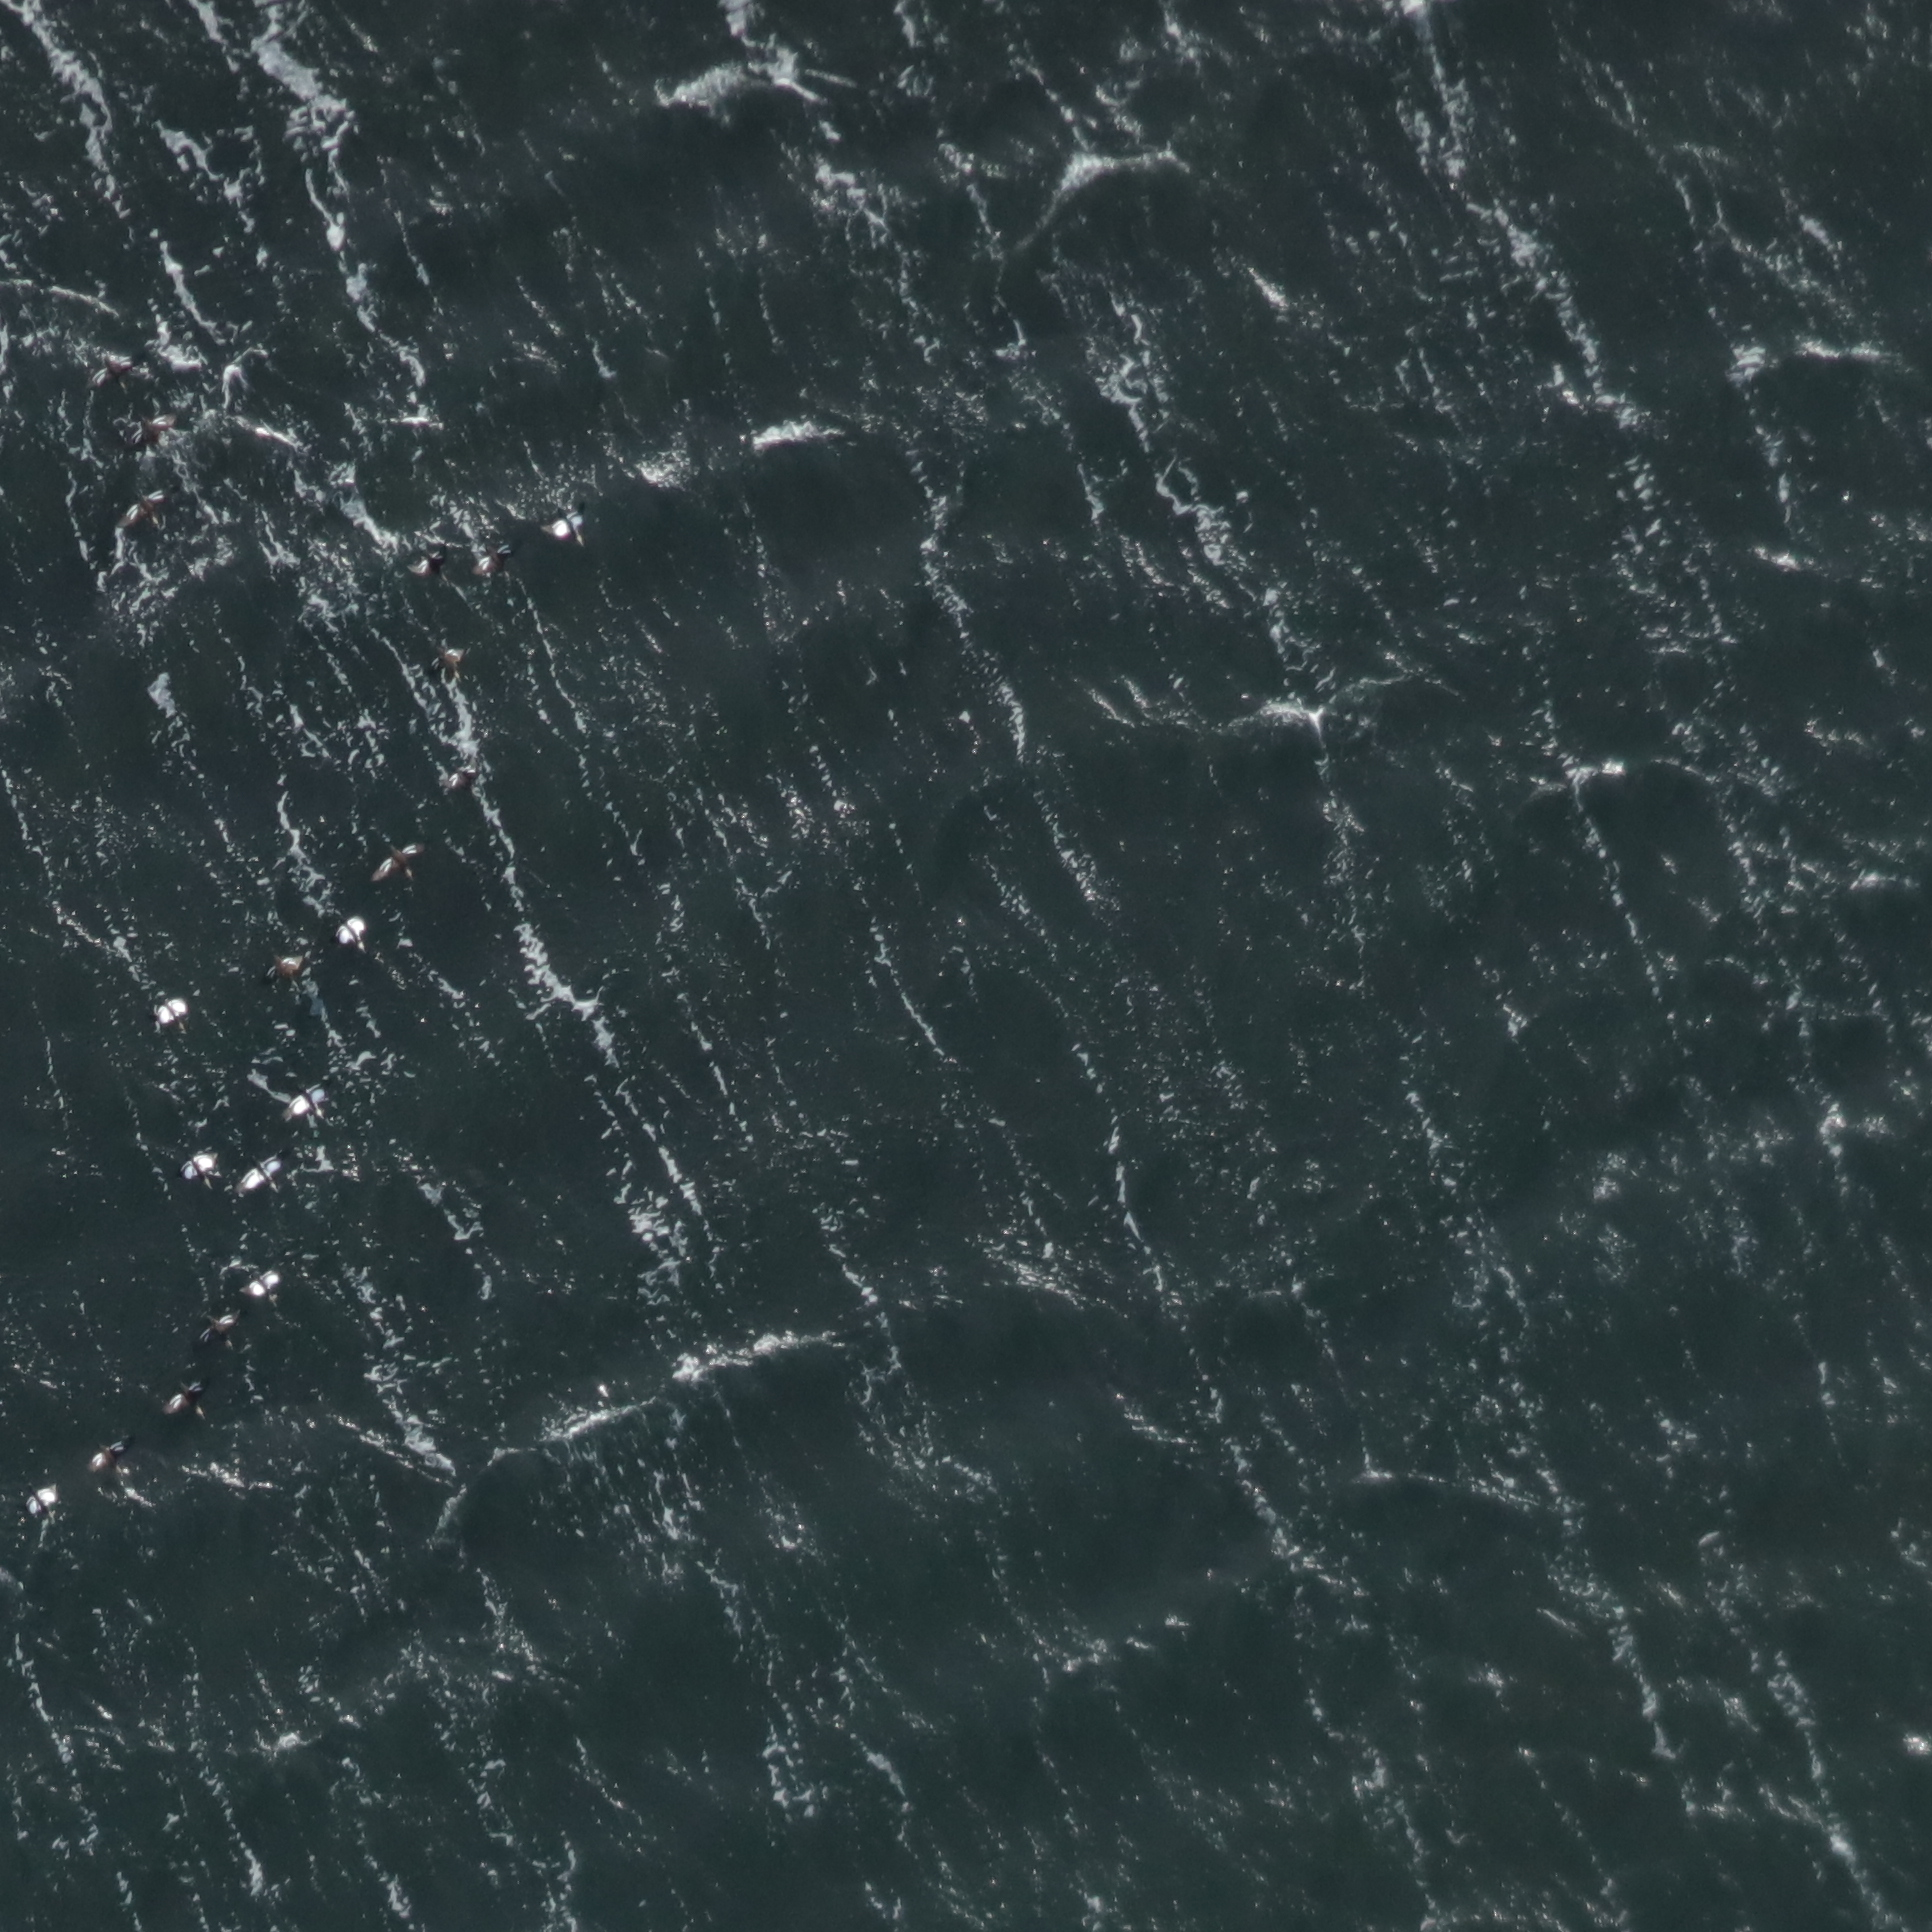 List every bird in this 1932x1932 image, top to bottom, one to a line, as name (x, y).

other bird (119, 374)
other bird (146, 428)
other bird (155, 504)
other bird (569, 527)
other bird (489, 558)
other bird (434, 568)
other bird (448, 662)
other bird (464, 778)
other bird (401, 853)
other bird (349, 933)
other bird (292, 955)
other bird (166, 1007)
other bird (306, 1101)
other bird (262, 1167)
other bird (206, 1169)
other bird (266, 1287)
other bird (225, 1332)
other bird (192, 1406)
other bird (104, 1457)
other bird (37, 1494)